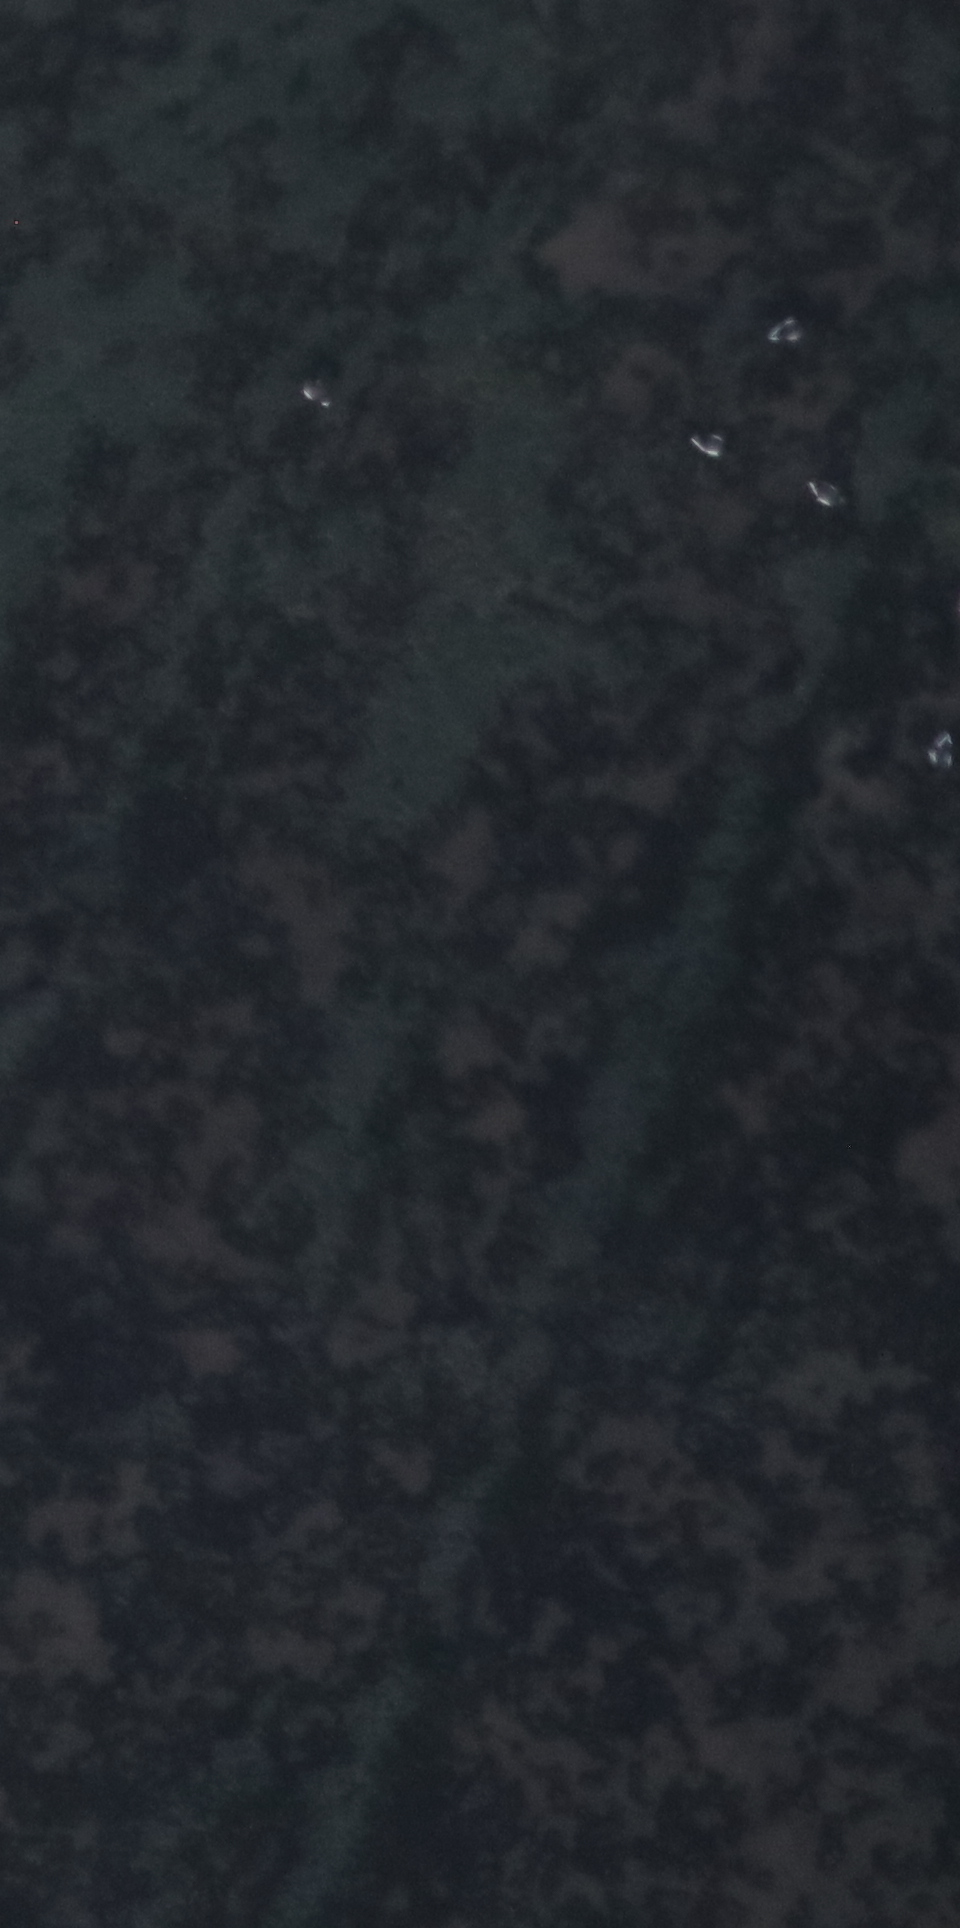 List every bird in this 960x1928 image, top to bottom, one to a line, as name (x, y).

brant (790, 329)
brant (315, 391)
brant (711, 444)
brant (827, 495)
brant (942, 753)